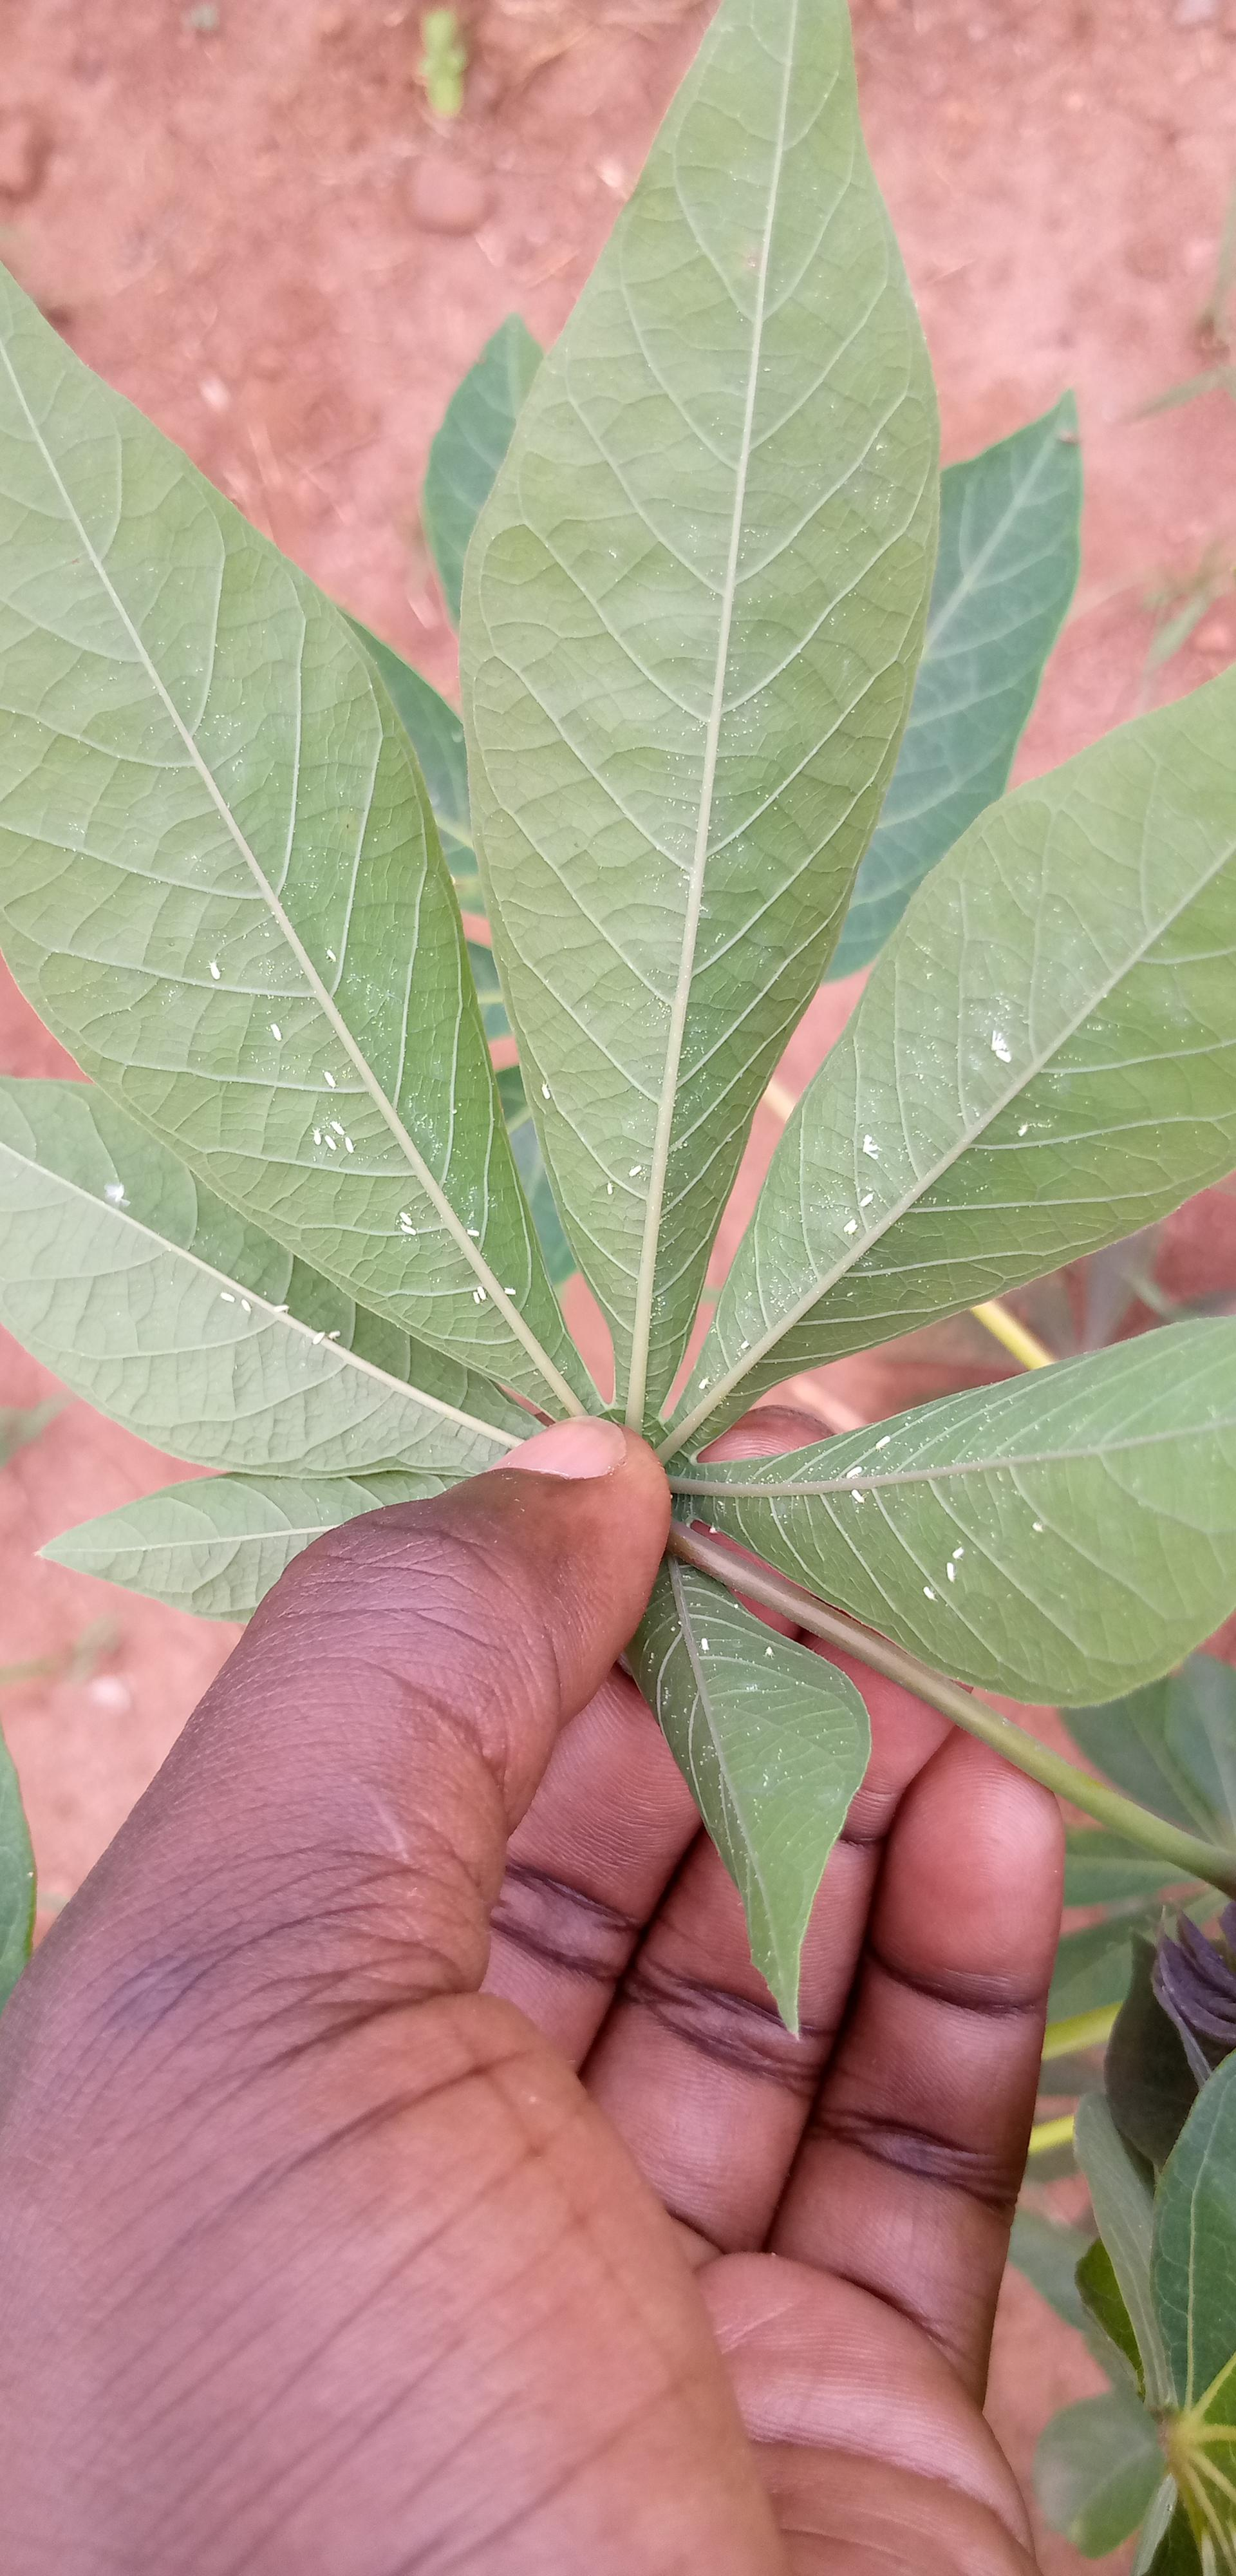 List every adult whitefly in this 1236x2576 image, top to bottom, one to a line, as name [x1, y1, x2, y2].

whitefly [324, 948, 338, 964]
whitefly [208, 960, 221, 981]
whitefly [268, 1022, 285, 1042]
whitefly [990, 1028, 1009, 1051]
whitefly [995, 1049, 1012, 1064]
whitefly [322, 1069, 337, 1088]
whitefly [540, 1082, 553, 1101]
whitefly [330, 1119, 346, 1136]
whitefly [1016, 1121, 1029, 1138]
whitefly [312, 1128, 323, 1147]
whitefly [861, 1132, 883, 1160]
whitefly [324, 1134, 337, 1152]
whitefly [344, 1135, 355, 1155]
whitefly [627, 1162, 645, 1179]
whitefly [606, 1180, 613, 1197]
whitefly [101, 1182, 136, 1209]
whitefly [859, 1193, 876, 1208]
whitefly [398, 1211, 415, 1227]
whitefly [842, 1218, 857, 1234]
whitefly [848, 1222, 858, 1236]
whitefly [399, 1224, 418, 1237]
whitefly [465, 1227, 481, 1237]
whitefly [476, 1285, 488, 1301]
whitefly [502, 1285, 518, 1297]
whitefly [220, 1291, 236, 1305]
whitefly [472, 1291, 481, 1305]
whitefly [240, 1298, 252, 1314]
whitefly [272, 1302, 291, 1315]
whitefly [311, 1328, 326, 1347]
whitefly [327, 1328, 343, 1341]
whitefly [738, 1339, 751, 1351]
whitefly [697, 1375, 711, 1390]
whitefly [875, 1434, 892, 1451]
whitefly [845, 1464, 863, 1480]
whitefly [850, 1488, 867, 1505]
whitefly [1031, 1520, 1045, 1534]
whitefly [707, 1526, 718, 1536]
whitefly [950, 1545, 966, 1559]
whitefly [946, 1561, 955, 1584]
whitefly [921, 1585, 937, 1602]
whitefly [699, 1636, 711, 1652]
whitefly [762, 1645, 776, 1658]